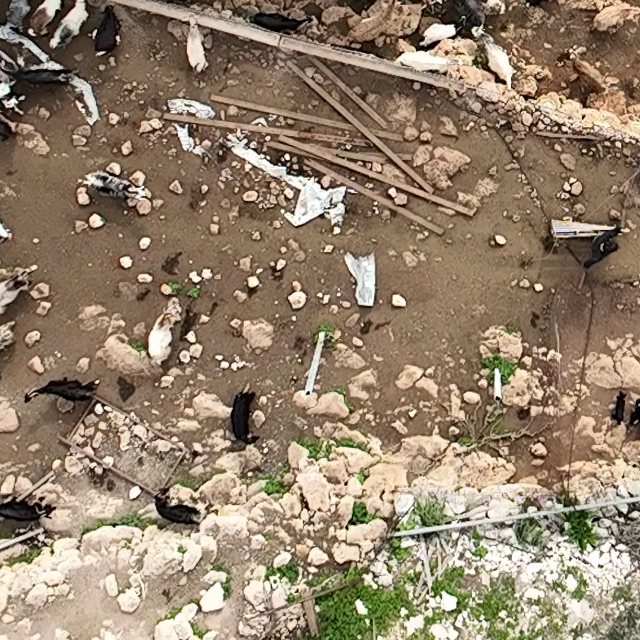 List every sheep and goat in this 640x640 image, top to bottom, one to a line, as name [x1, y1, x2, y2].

goat [0, 0, 29, 30]
goat [27, 0, 63, 37]
goat [50, 0, 89, 48]
goat [347, 0, 401, 42]
goat [403, 0, 436, 8]
goat [437, 0, 484, 35]
goat [474, 0, 506, 15]
goat [524, 0, 580, 8]
goat [592, 4, 639, 32]
goat [93, 5, 118, 51]
goat [249, 11, 312, 33]
goat [183, 13, 207, 71]
goat [419, 16, 465, 46]
goat [471, 25, 514, 88]
goat [570, 47, 607, 92]
goat [392, 51, 465, 71]
goat [0, 60, 78, 88]
goat [0, 65, 12, 103]
goat [0, 94, 11, 140]
goat [83, 172, 151, 202]
goat [0, 263, 37, 318]
goat [147, 307, 179, 366]
goat [0, 321, 15, 365]
goat [23, 378, 101, 403]
goat [612, 390, 626, 425]
goat [232, 391, 261, 444]
goat [629, 397, 639, 428]
goat [153, 493, 203, 523]
goat [0, 496, 57, 521]